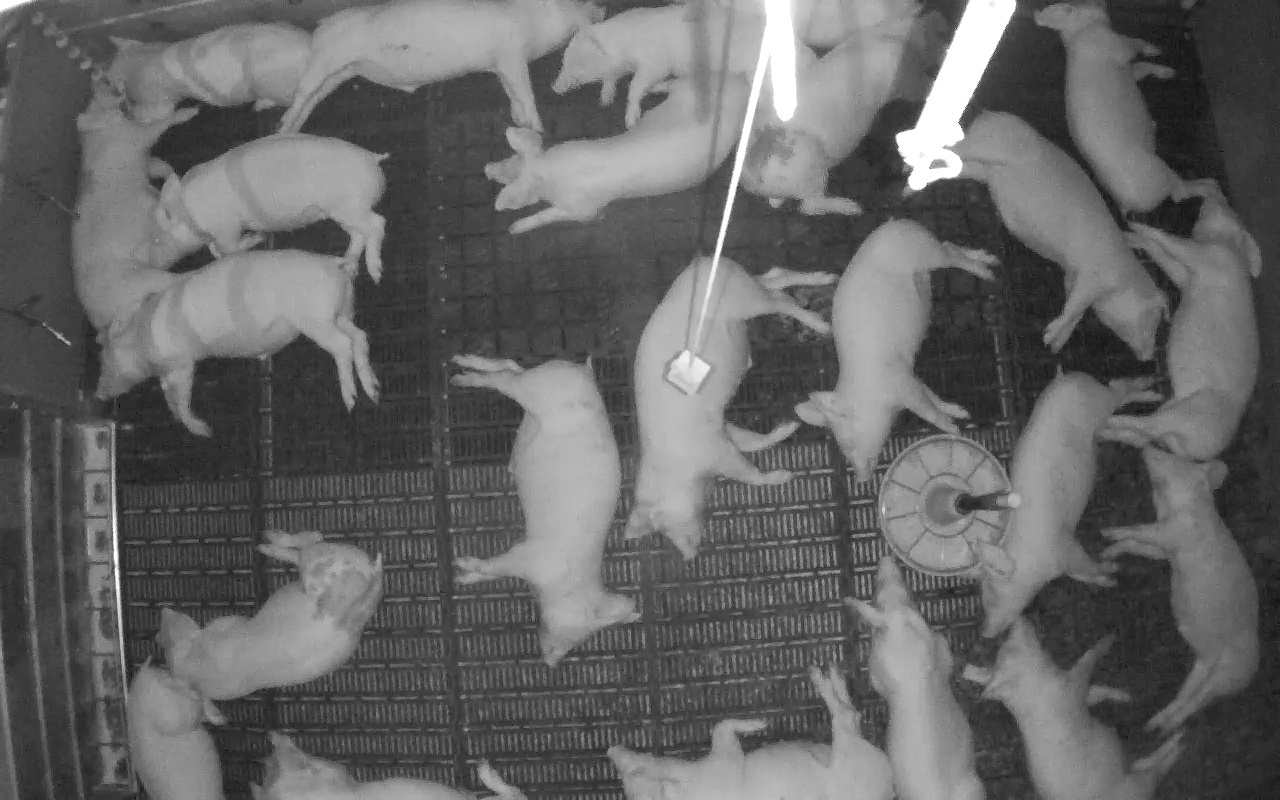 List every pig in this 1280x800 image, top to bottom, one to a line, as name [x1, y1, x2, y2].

pig [707, 0, 912, 48]
pig [278, 1, 607, 136]
pig [1041, 1, 1221, 219]
pig [740, 2, 956, 218]
pig [550, 4, 806, 130]
pig [106, 19, 314, 112]
pig [485, 70, 752, 232]
pig [70, 79, 202, 332]
pig [904, 109, 1172, 365]
pig [135, 131, 390, 285]
pig [1098, 184, 1263, 461]
pig [795, 220, 999, 484]
pig [94, 248, 384, 438]
pig [624, 253, 841, 560]
pig [448, 353, 643, 672]
pig [965, 364, 1165, 639]
pig [1095, 439, 1259, 736]
pig [154, 530, 387, 701]
pig [843, 556, 986, 799]
pig [985, 616, 1182, 799]
pig [124, 653, 231, 799]
pig [607, 661, 894, 799]
pig [250, 728, 532, 799]